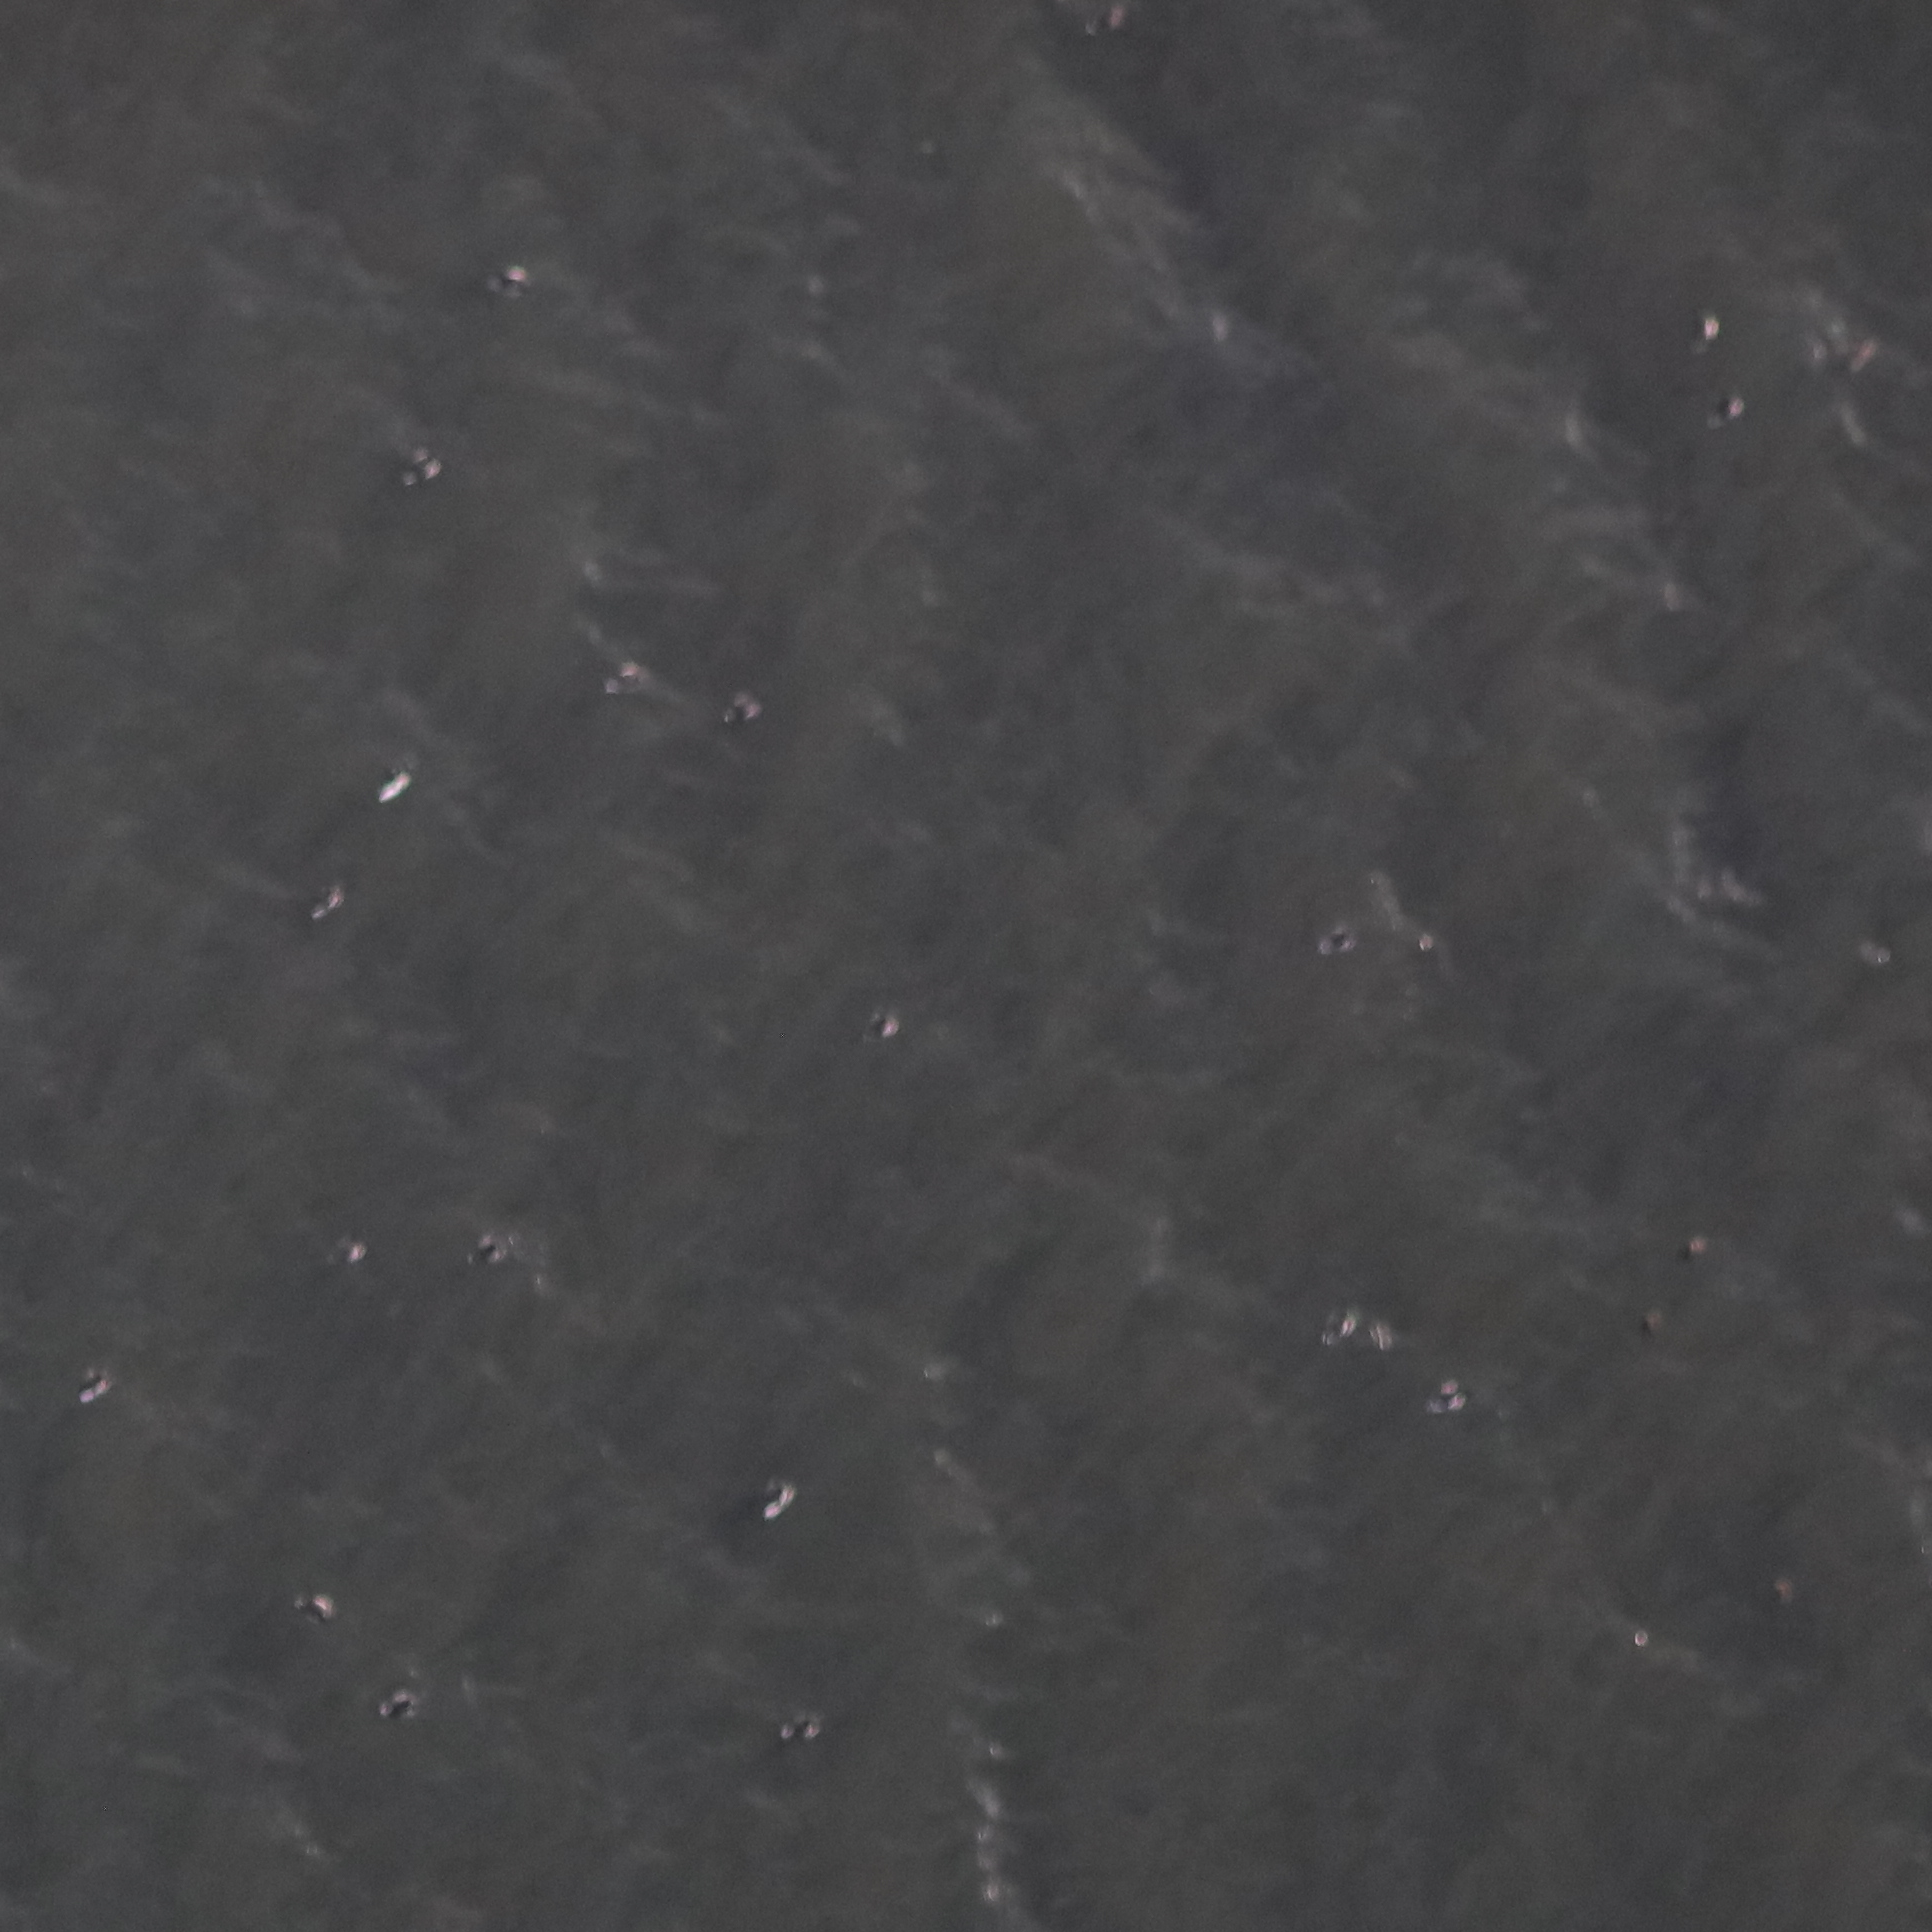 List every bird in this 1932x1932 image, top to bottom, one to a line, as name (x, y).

brant (1105, 20)
brant (511, 284)
brant (1704, 321)
brant (1727, 411)
brant (424, 468)
brant (627, 680)
brant (745, 707)
brant (395, 784)
brant (324, 904)
brant (1341, 940)
other bird (1873, 953)
brant (881, 1024)
brant (354, 1243)
other bird (1697, 1243)
brant (483, 1253)
other bird (1652, 1318)
brant (1339, 1323)
brant (84, 1387)
brant (1448, 1397)
brant (777, 1496)
other bird (1786, 1592)
brant (320, 1610)
brant (406, 1701)
brant (809, 1728)